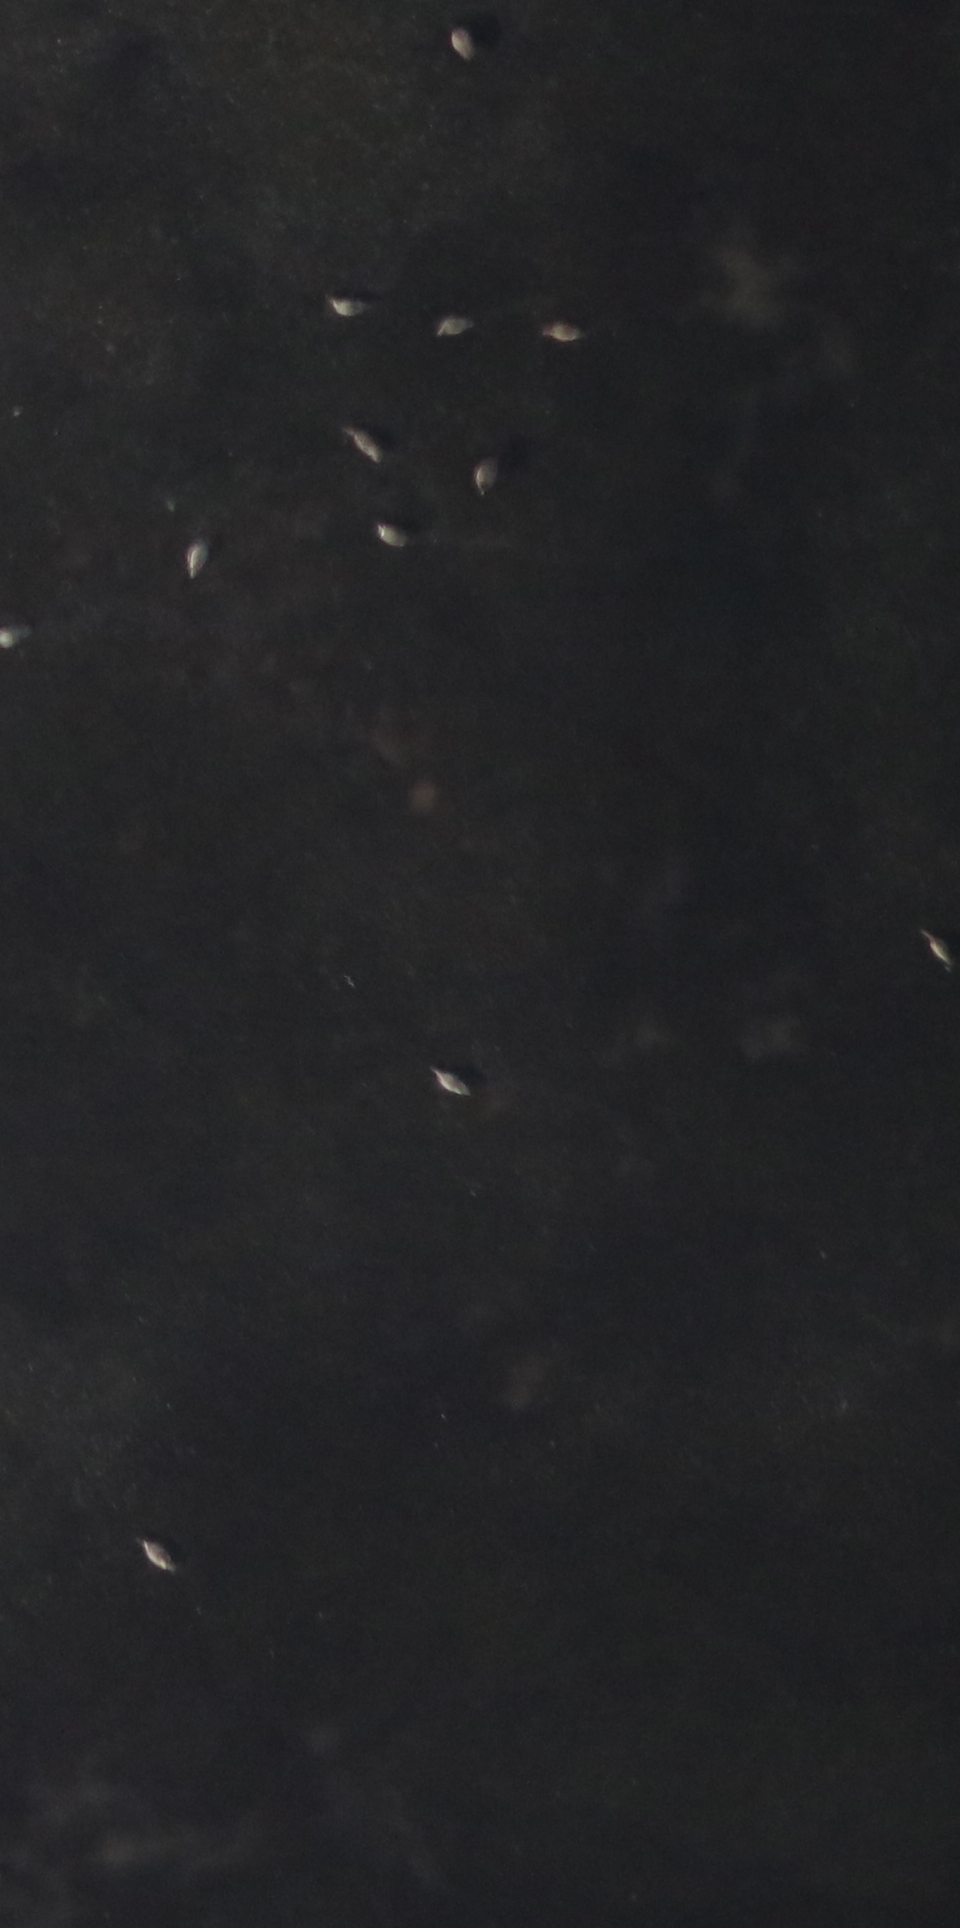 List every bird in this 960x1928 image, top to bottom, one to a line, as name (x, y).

emperor goose (464, 42)
emperor goose (345, 306)
emperor goose (456, 327)
emperor goose (561, 329)
emperor goose (362, 439)
emperor goose (485, 472)
emperor goose (396, 538)
emperor goose (199, 558)
emperor goose (8, 637)
emperor goose (935, 947)
emperor goose (452, 1083)
emperor goose (159, 1551)